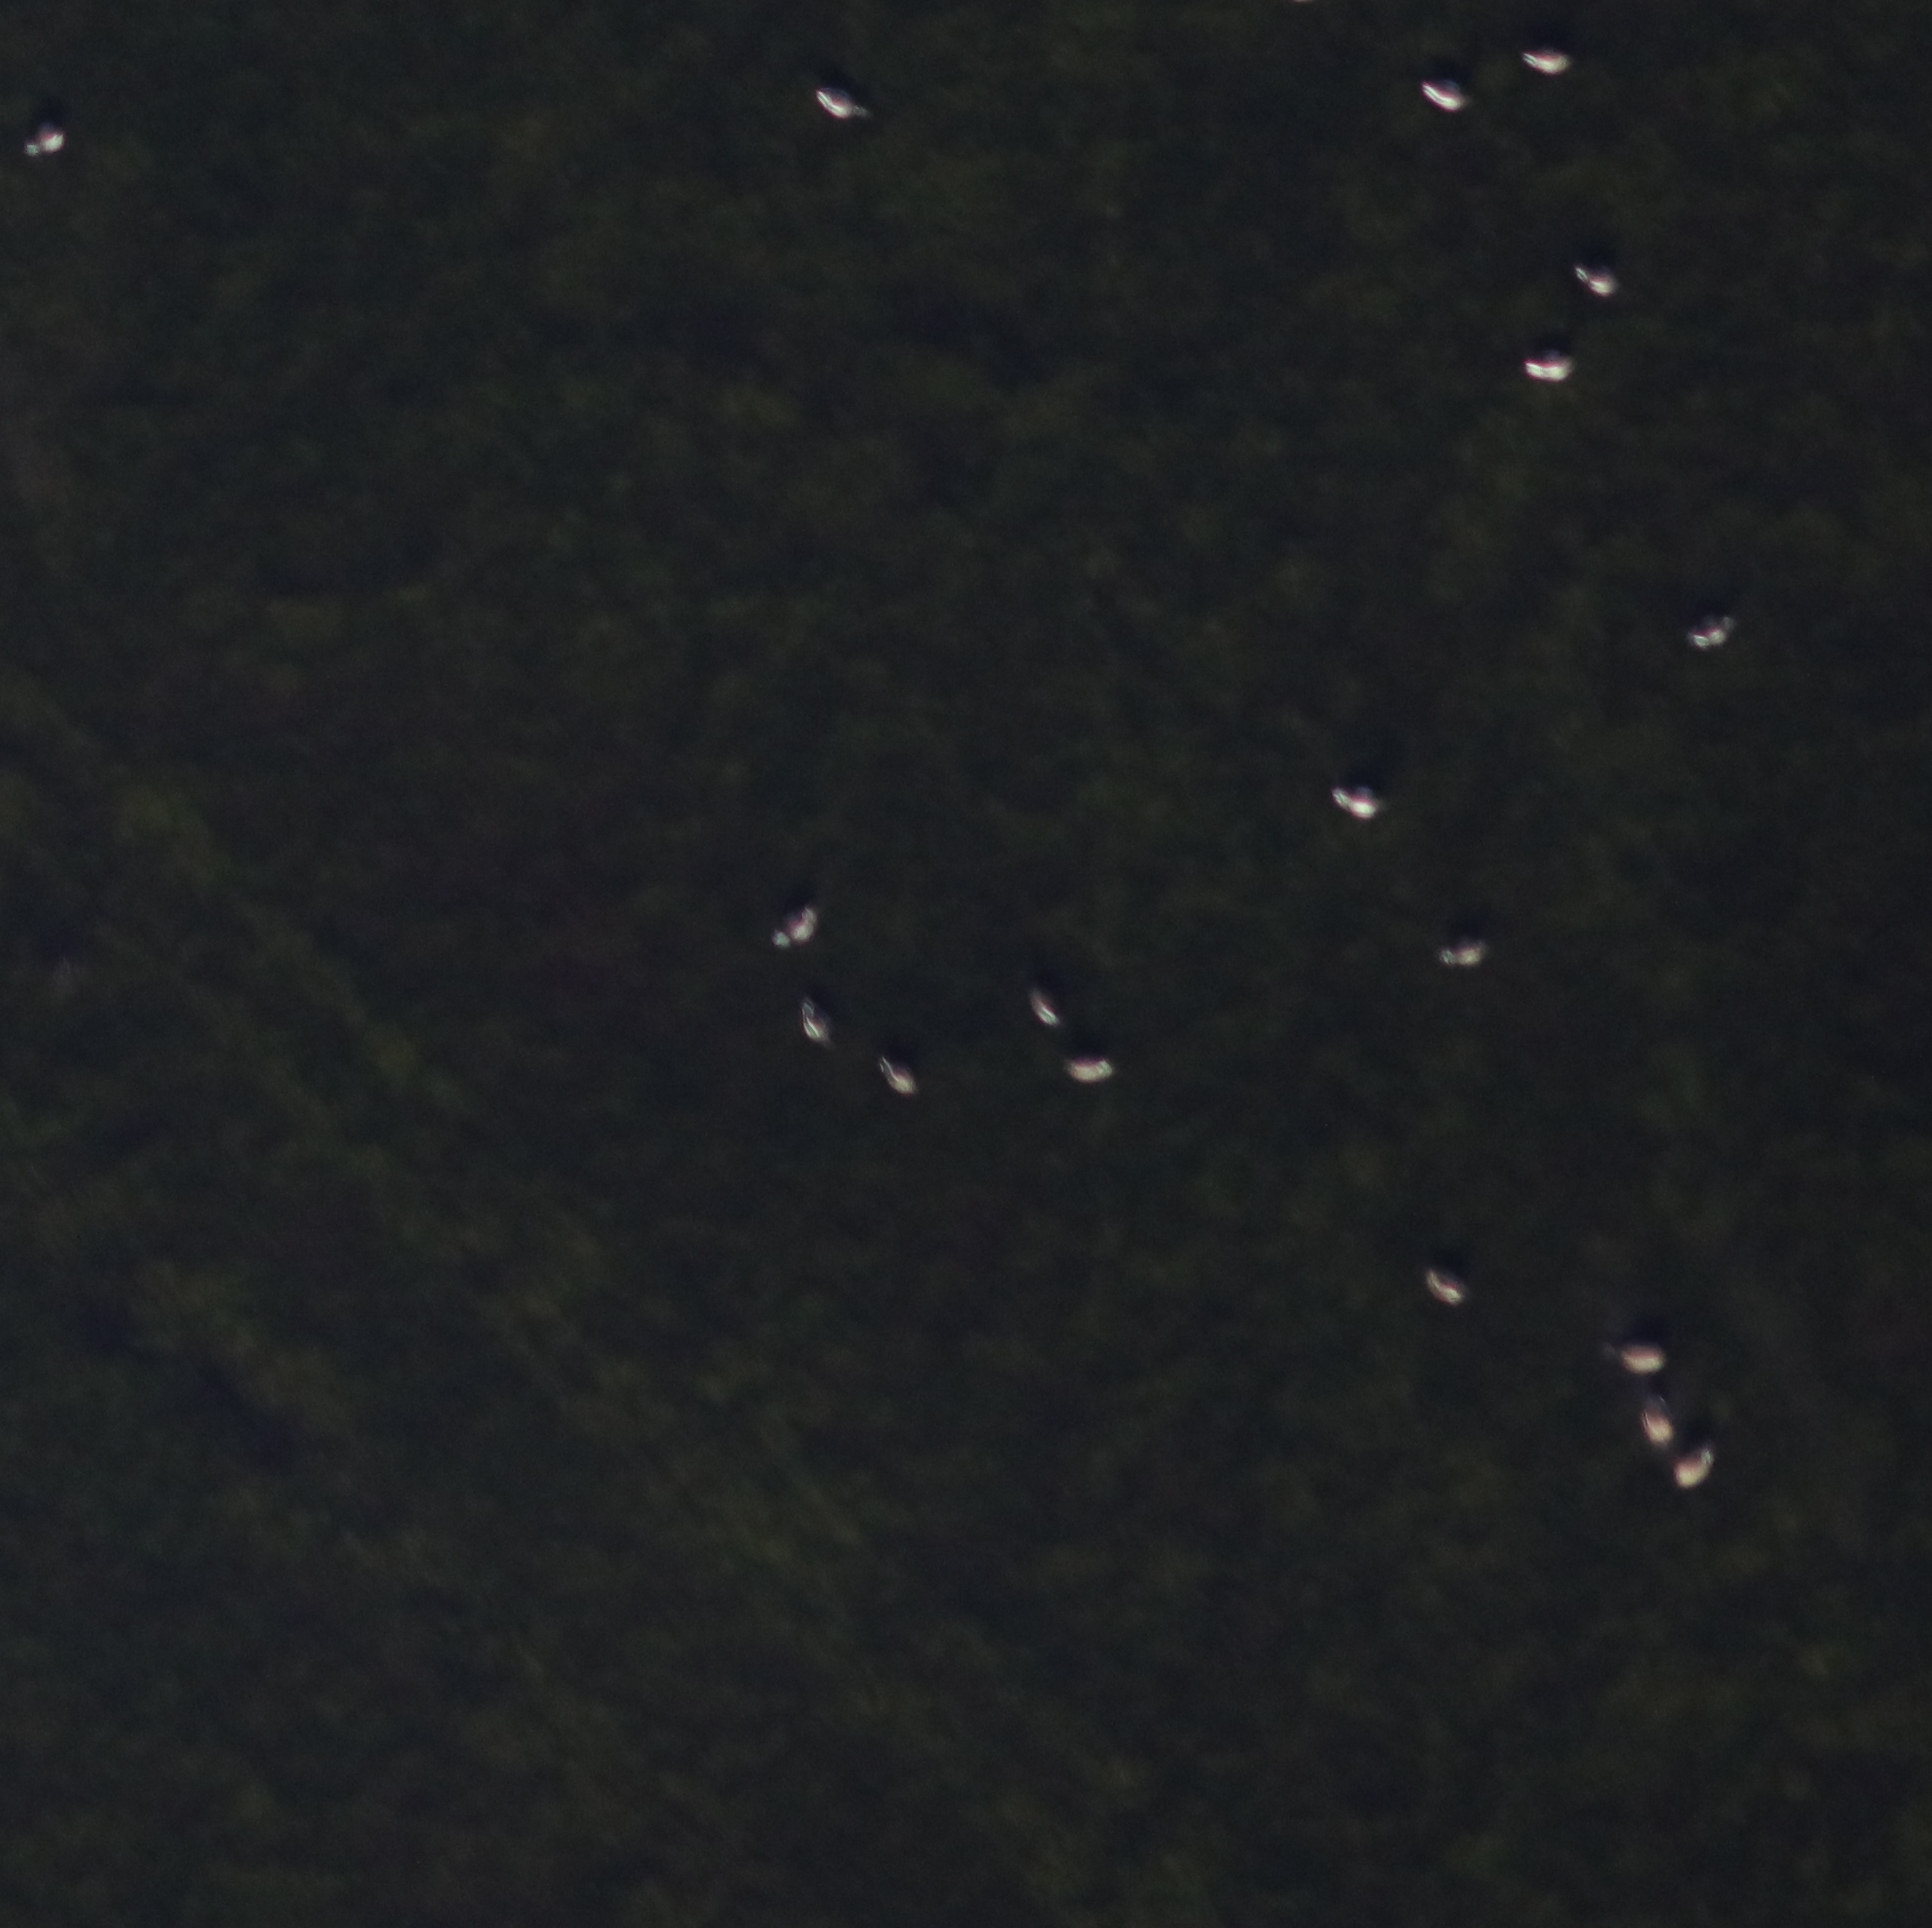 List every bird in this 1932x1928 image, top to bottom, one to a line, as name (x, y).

brant (1554, 65)
brant (1451, 97)
brant (840, 103)
brant (45, 138)
brant (1599, 279)
brant (1546, 365)
brant (1716, 639)
brant (1362, 798)
brant (803, 920)
brant (1465, 946)
brant (1044, 1005)
brant (810, 1023)
brant (898, 1069)
brant (1097, 1070)
brant (1451, 1281)
brant (1651, 1355)
brant (1661, 1428)
brant (1704, 1458)